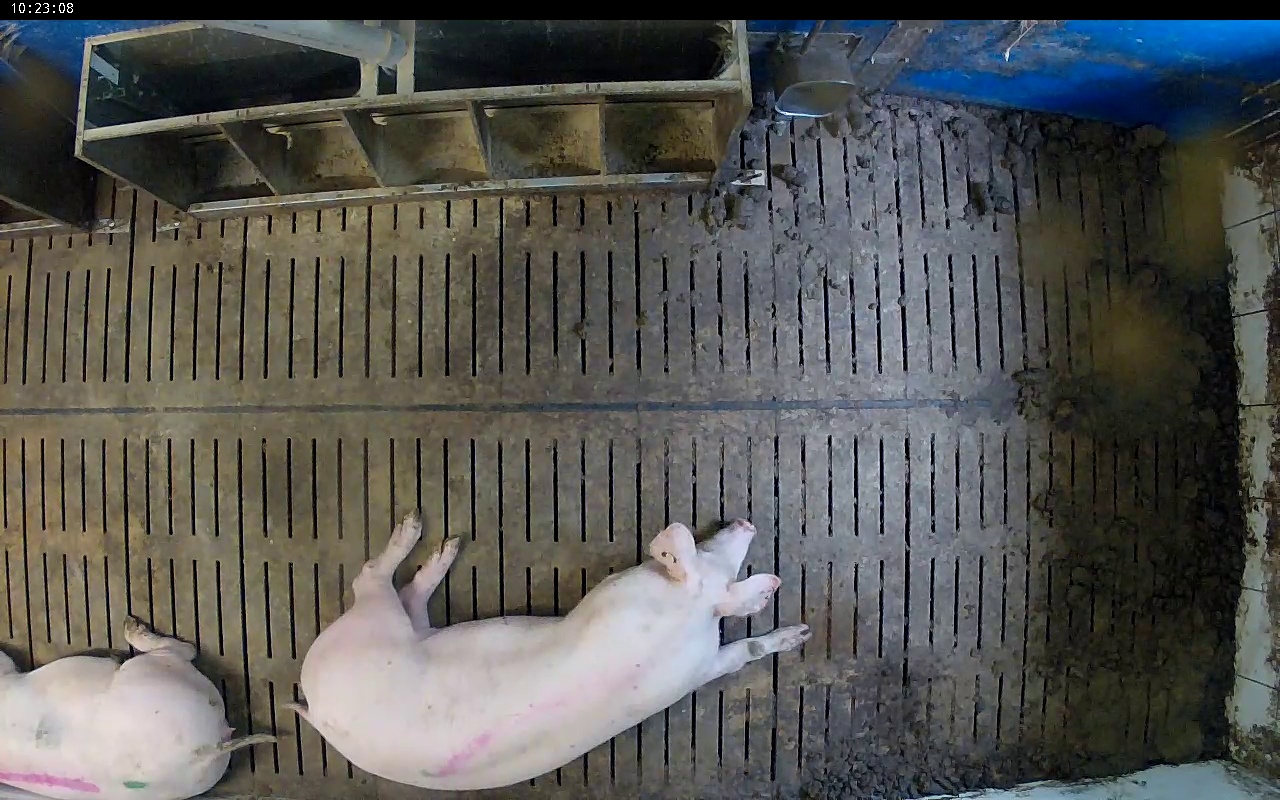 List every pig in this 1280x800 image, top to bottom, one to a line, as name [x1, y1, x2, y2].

pig [280, 510, 814, 791]
pig [0, 615, 278, 796]